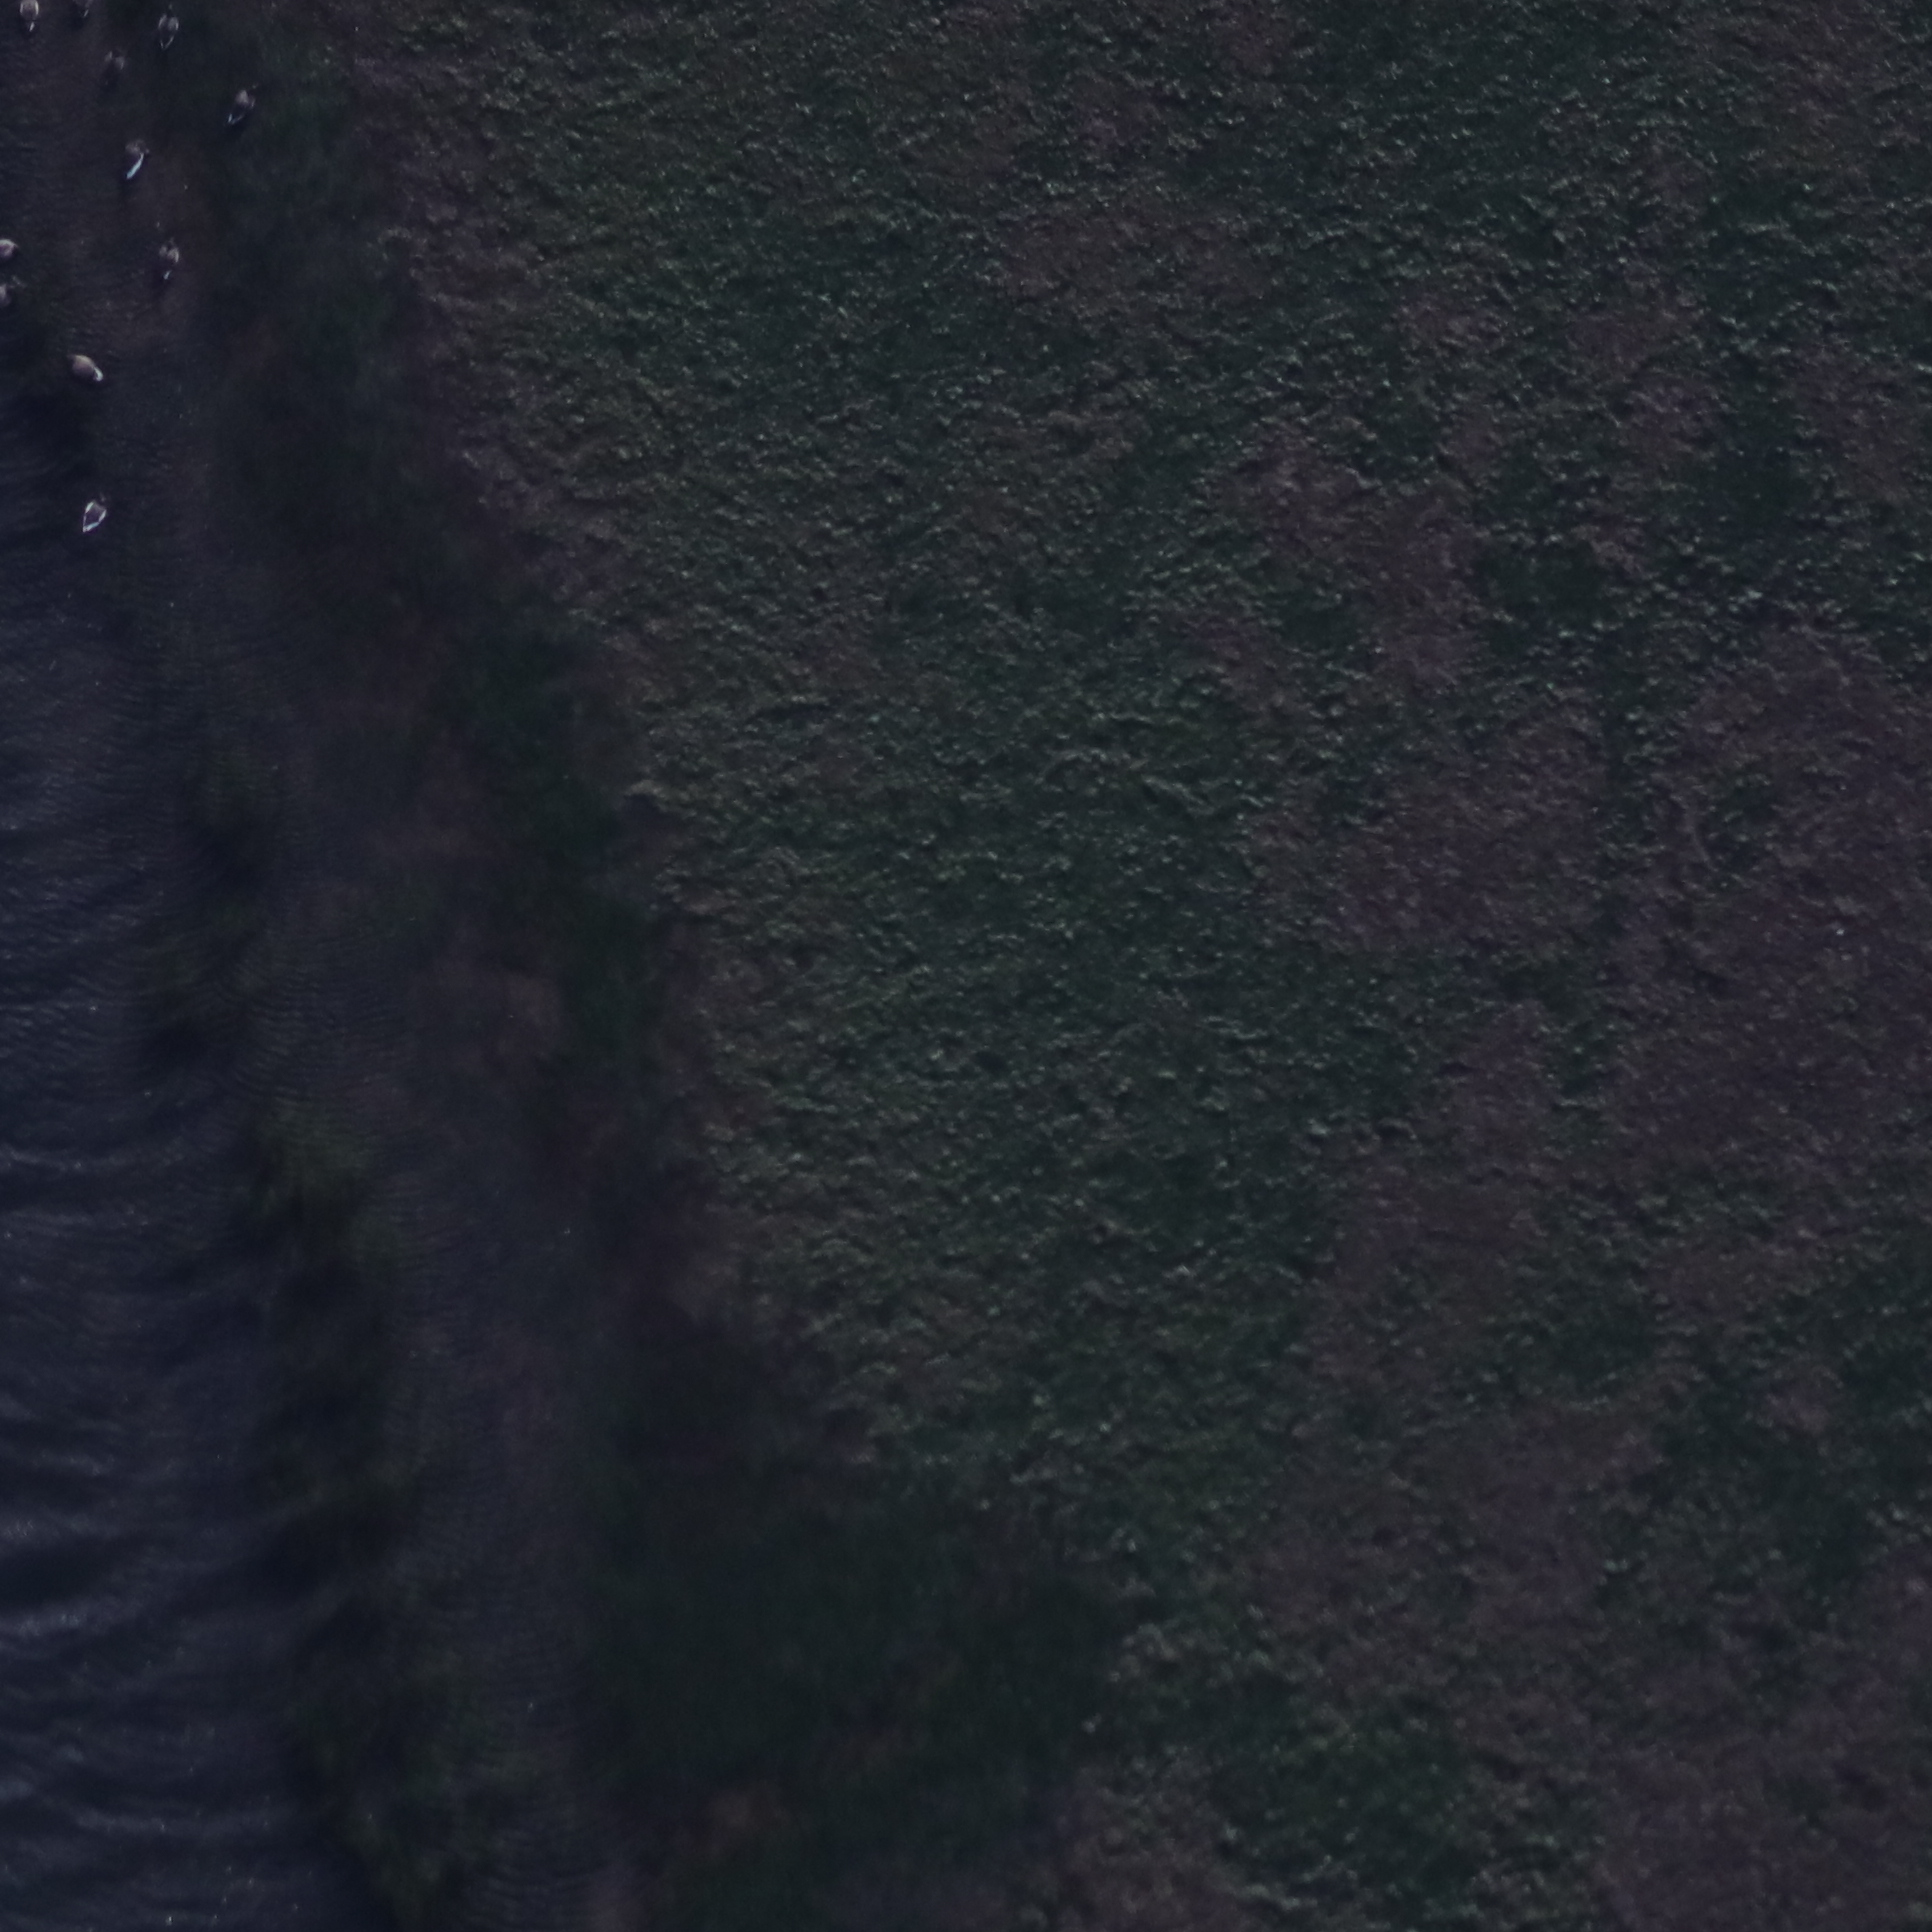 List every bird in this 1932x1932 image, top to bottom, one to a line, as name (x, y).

brant (176, 25)
brant (115, 65)
brant (243, 98)
brant (138, 155)
brant (3, 245)
brant (172, 260)
brant (89, 371)
brant (92, 514)